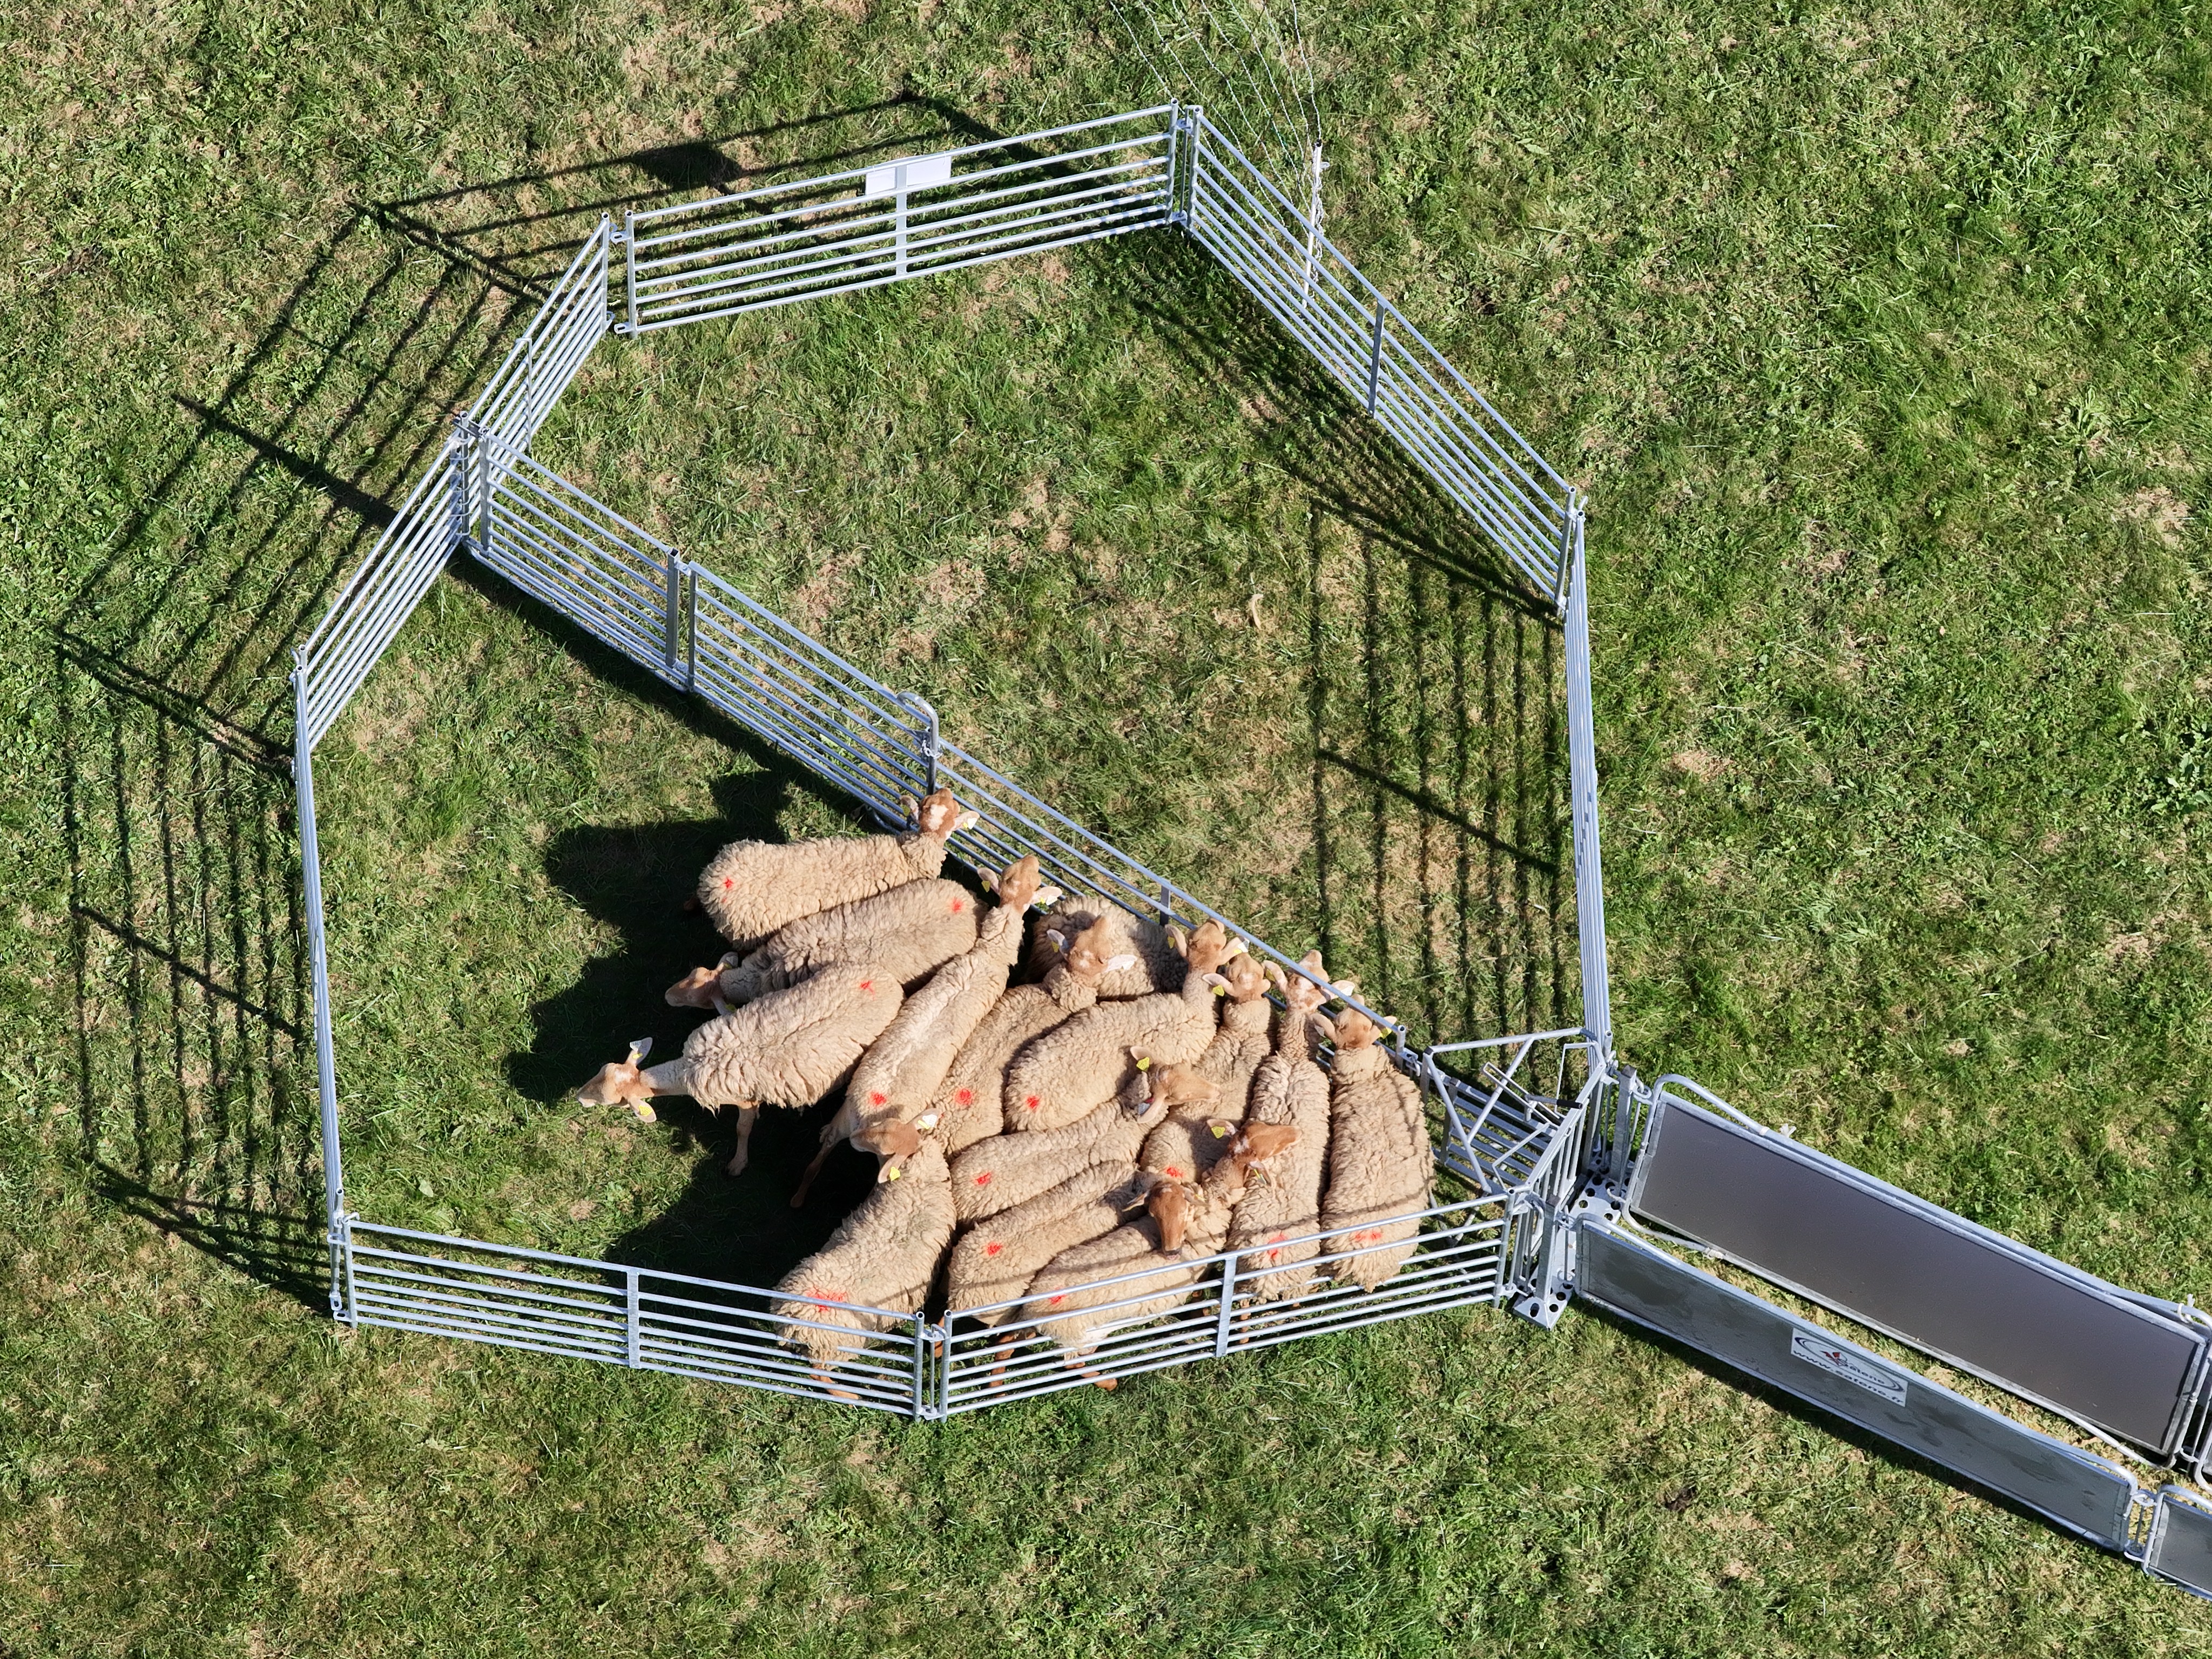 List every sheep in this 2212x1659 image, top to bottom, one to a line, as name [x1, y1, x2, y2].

sheep [698, 788, 980, 947]
sheep [789, 856, 1062, 1206]
sheep [664, 881, 981, 1016]
sheep [1035, 893, 1189, 997]
sheep [926, 912, 1138, 1141]
sheep [1002, 914, 1248, 1128]
sheep [1227, 947, 1354, 1342]
sheep [1139, 949, 1271, 1188]
sheep [577, 963, 904, 1173]
sheep [1308, 993, 1435, 1294]
sheep [951, 1044, 1221, 1226]
sheep [772, 1107, 957, 1395]
sheep [989, 1119, 1304, 1389]
sheep [940, 1160, 1205, 1313]